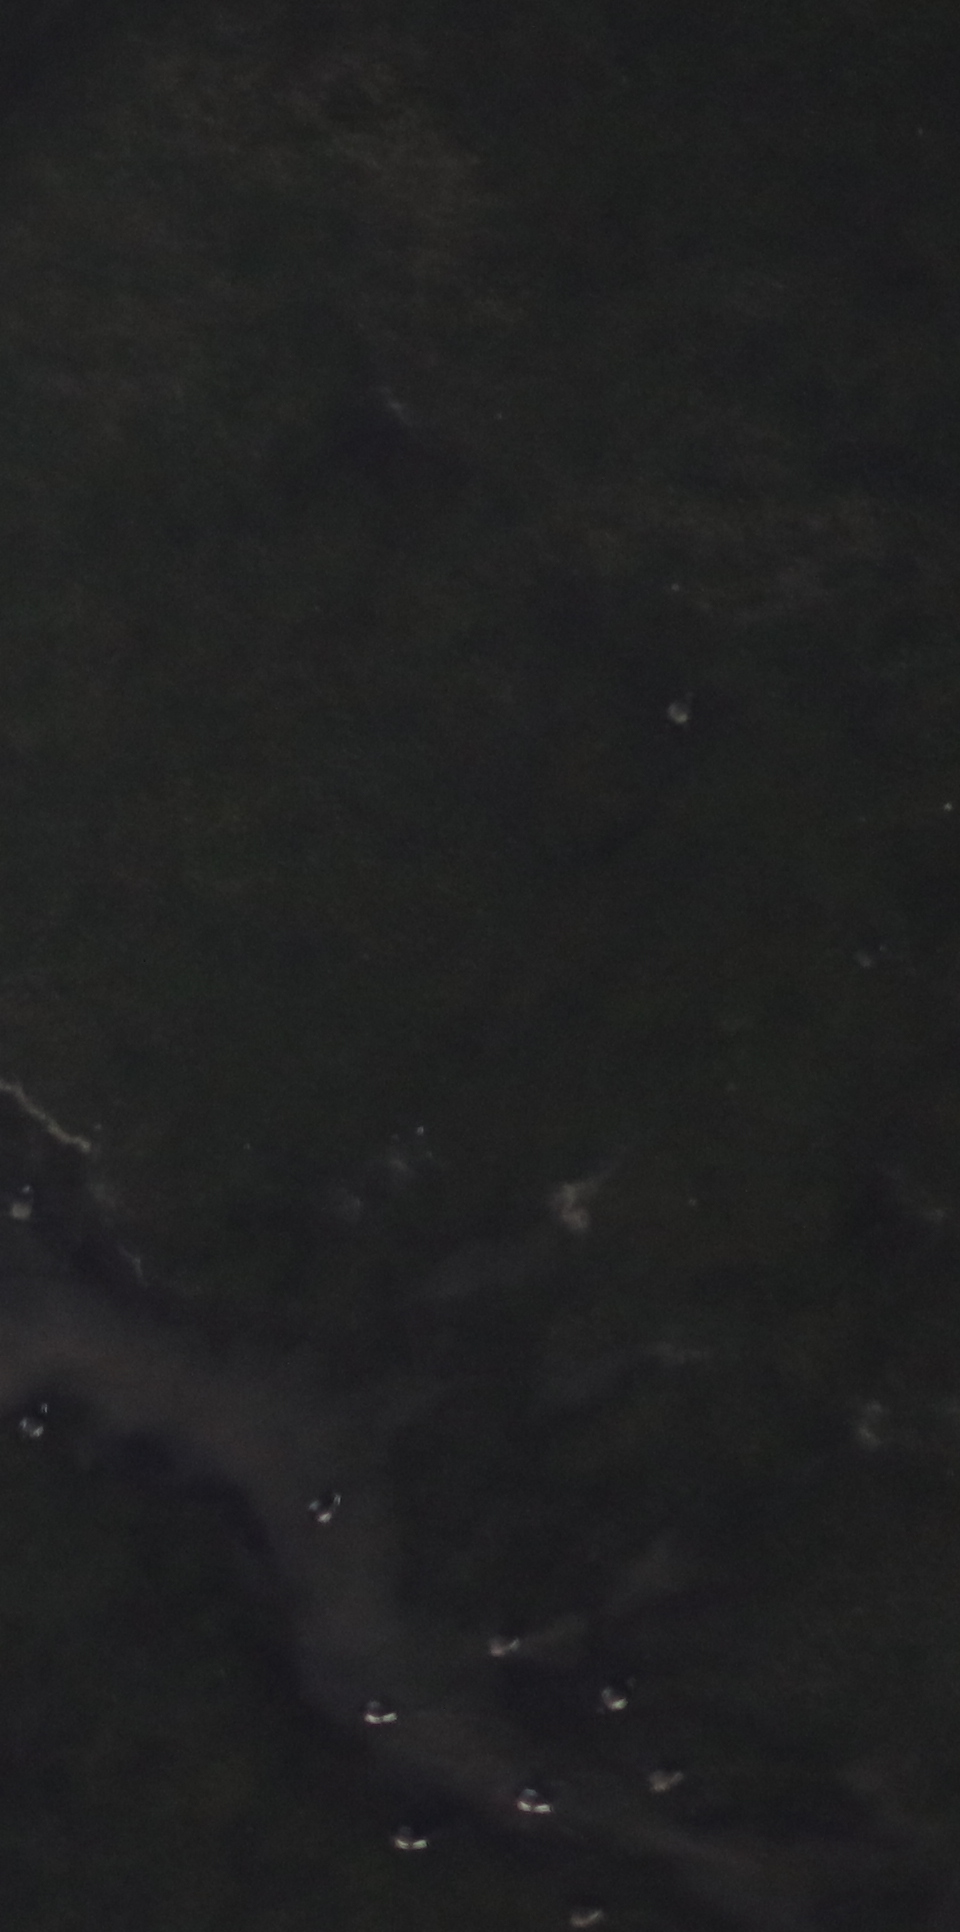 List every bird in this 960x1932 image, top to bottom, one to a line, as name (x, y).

brant (678, 711)
brant (18, 1206)
brant (36, 1427)
brant (326, 1506)
brant (499, 1645)
brant (619, 1699)
brant (374, 1710)
brant (663, 1772)
brant (529, 1800)
brant (403, 1839)
brant (584, 1915)